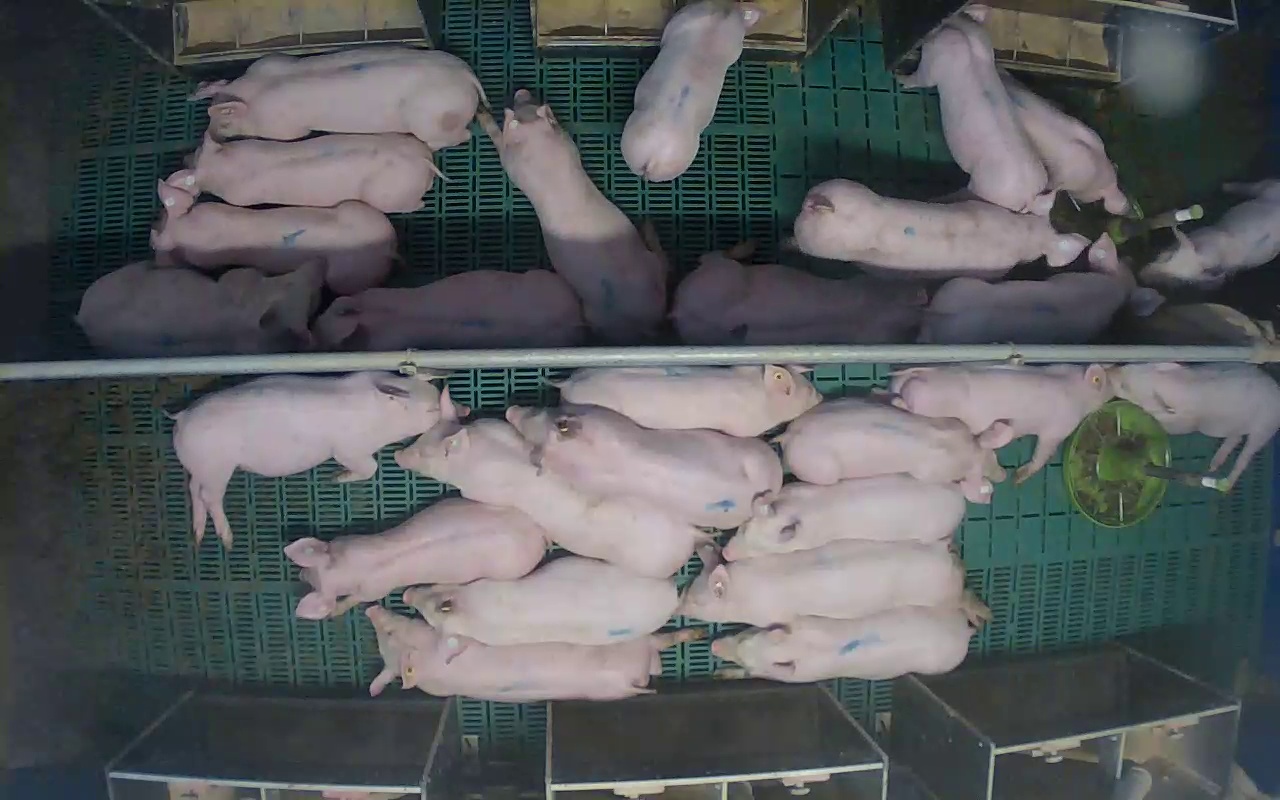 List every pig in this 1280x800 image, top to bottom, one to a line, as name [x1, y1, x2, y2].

pig [621, 0, 759, 183]
pig [895, 4, 1050, 215]
pig [190, 46, 492, 152]
pig [1000, 69, 1135, 215]
pig [478, 88, 669, 347]
pig [161, 129, 451, 215]
pig [779, 177, 1091, 279]
pig [1136, 177, 1279, 290]
pig [148, 179, 402, 296]
pig [917, 229, 1167, 342]
pig [666, 243, 930, 346]
pig [72, 255, 328, 353]
pig [312, 267, 594, 354]
pig [1131, 304, 1276, 345]
pig [870, 362, 1116, 484]
pig [1105, 363, 1279, 493]
pig [540, 365, 823, 436]
pig [162, 370, 473, 551]
pig [393, 383, 724, 581]
pig [766, 395, 1014, 505]
pig [505, 404, 784, 531]
pig [723, 473, 968, 564]
pig [284, 497, 552, 619]
pig [675, 540, 993, 632]
pig [402, 556, 688, 666]
pig [710, 603, 978, 681]
pig [362, 604, 707, 705]